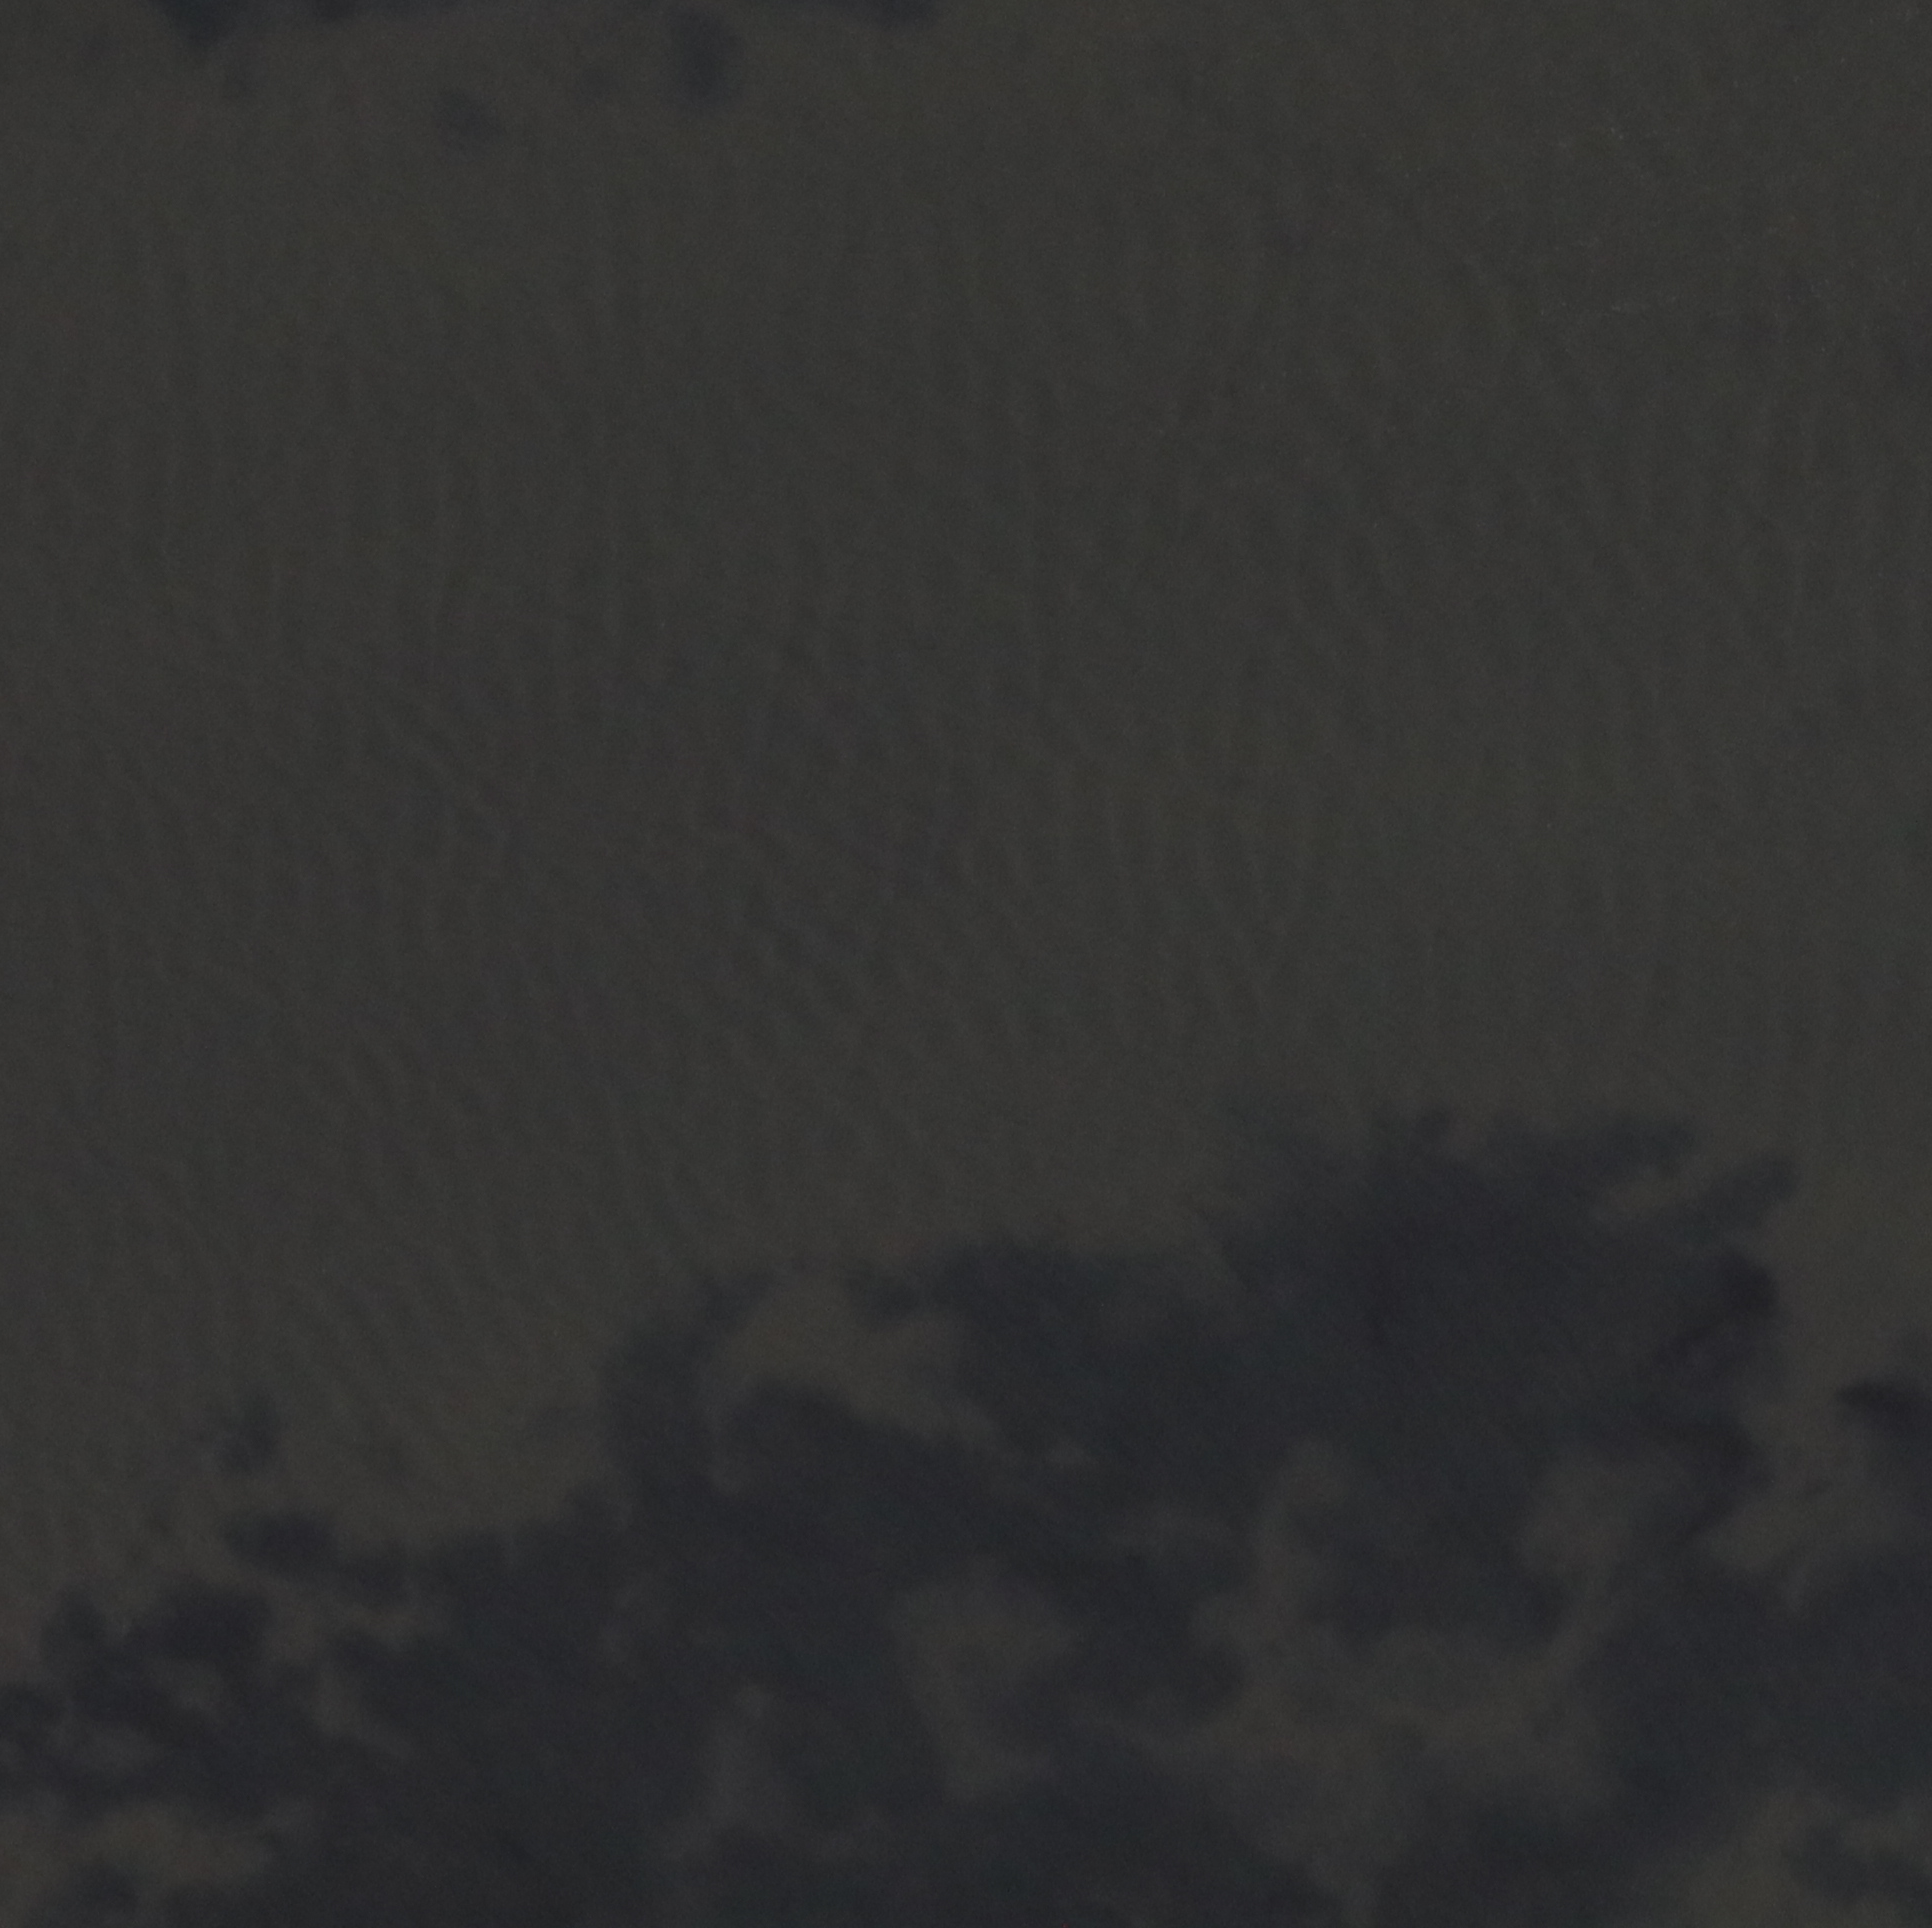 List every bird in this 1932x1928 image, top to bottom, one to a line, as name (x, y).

None